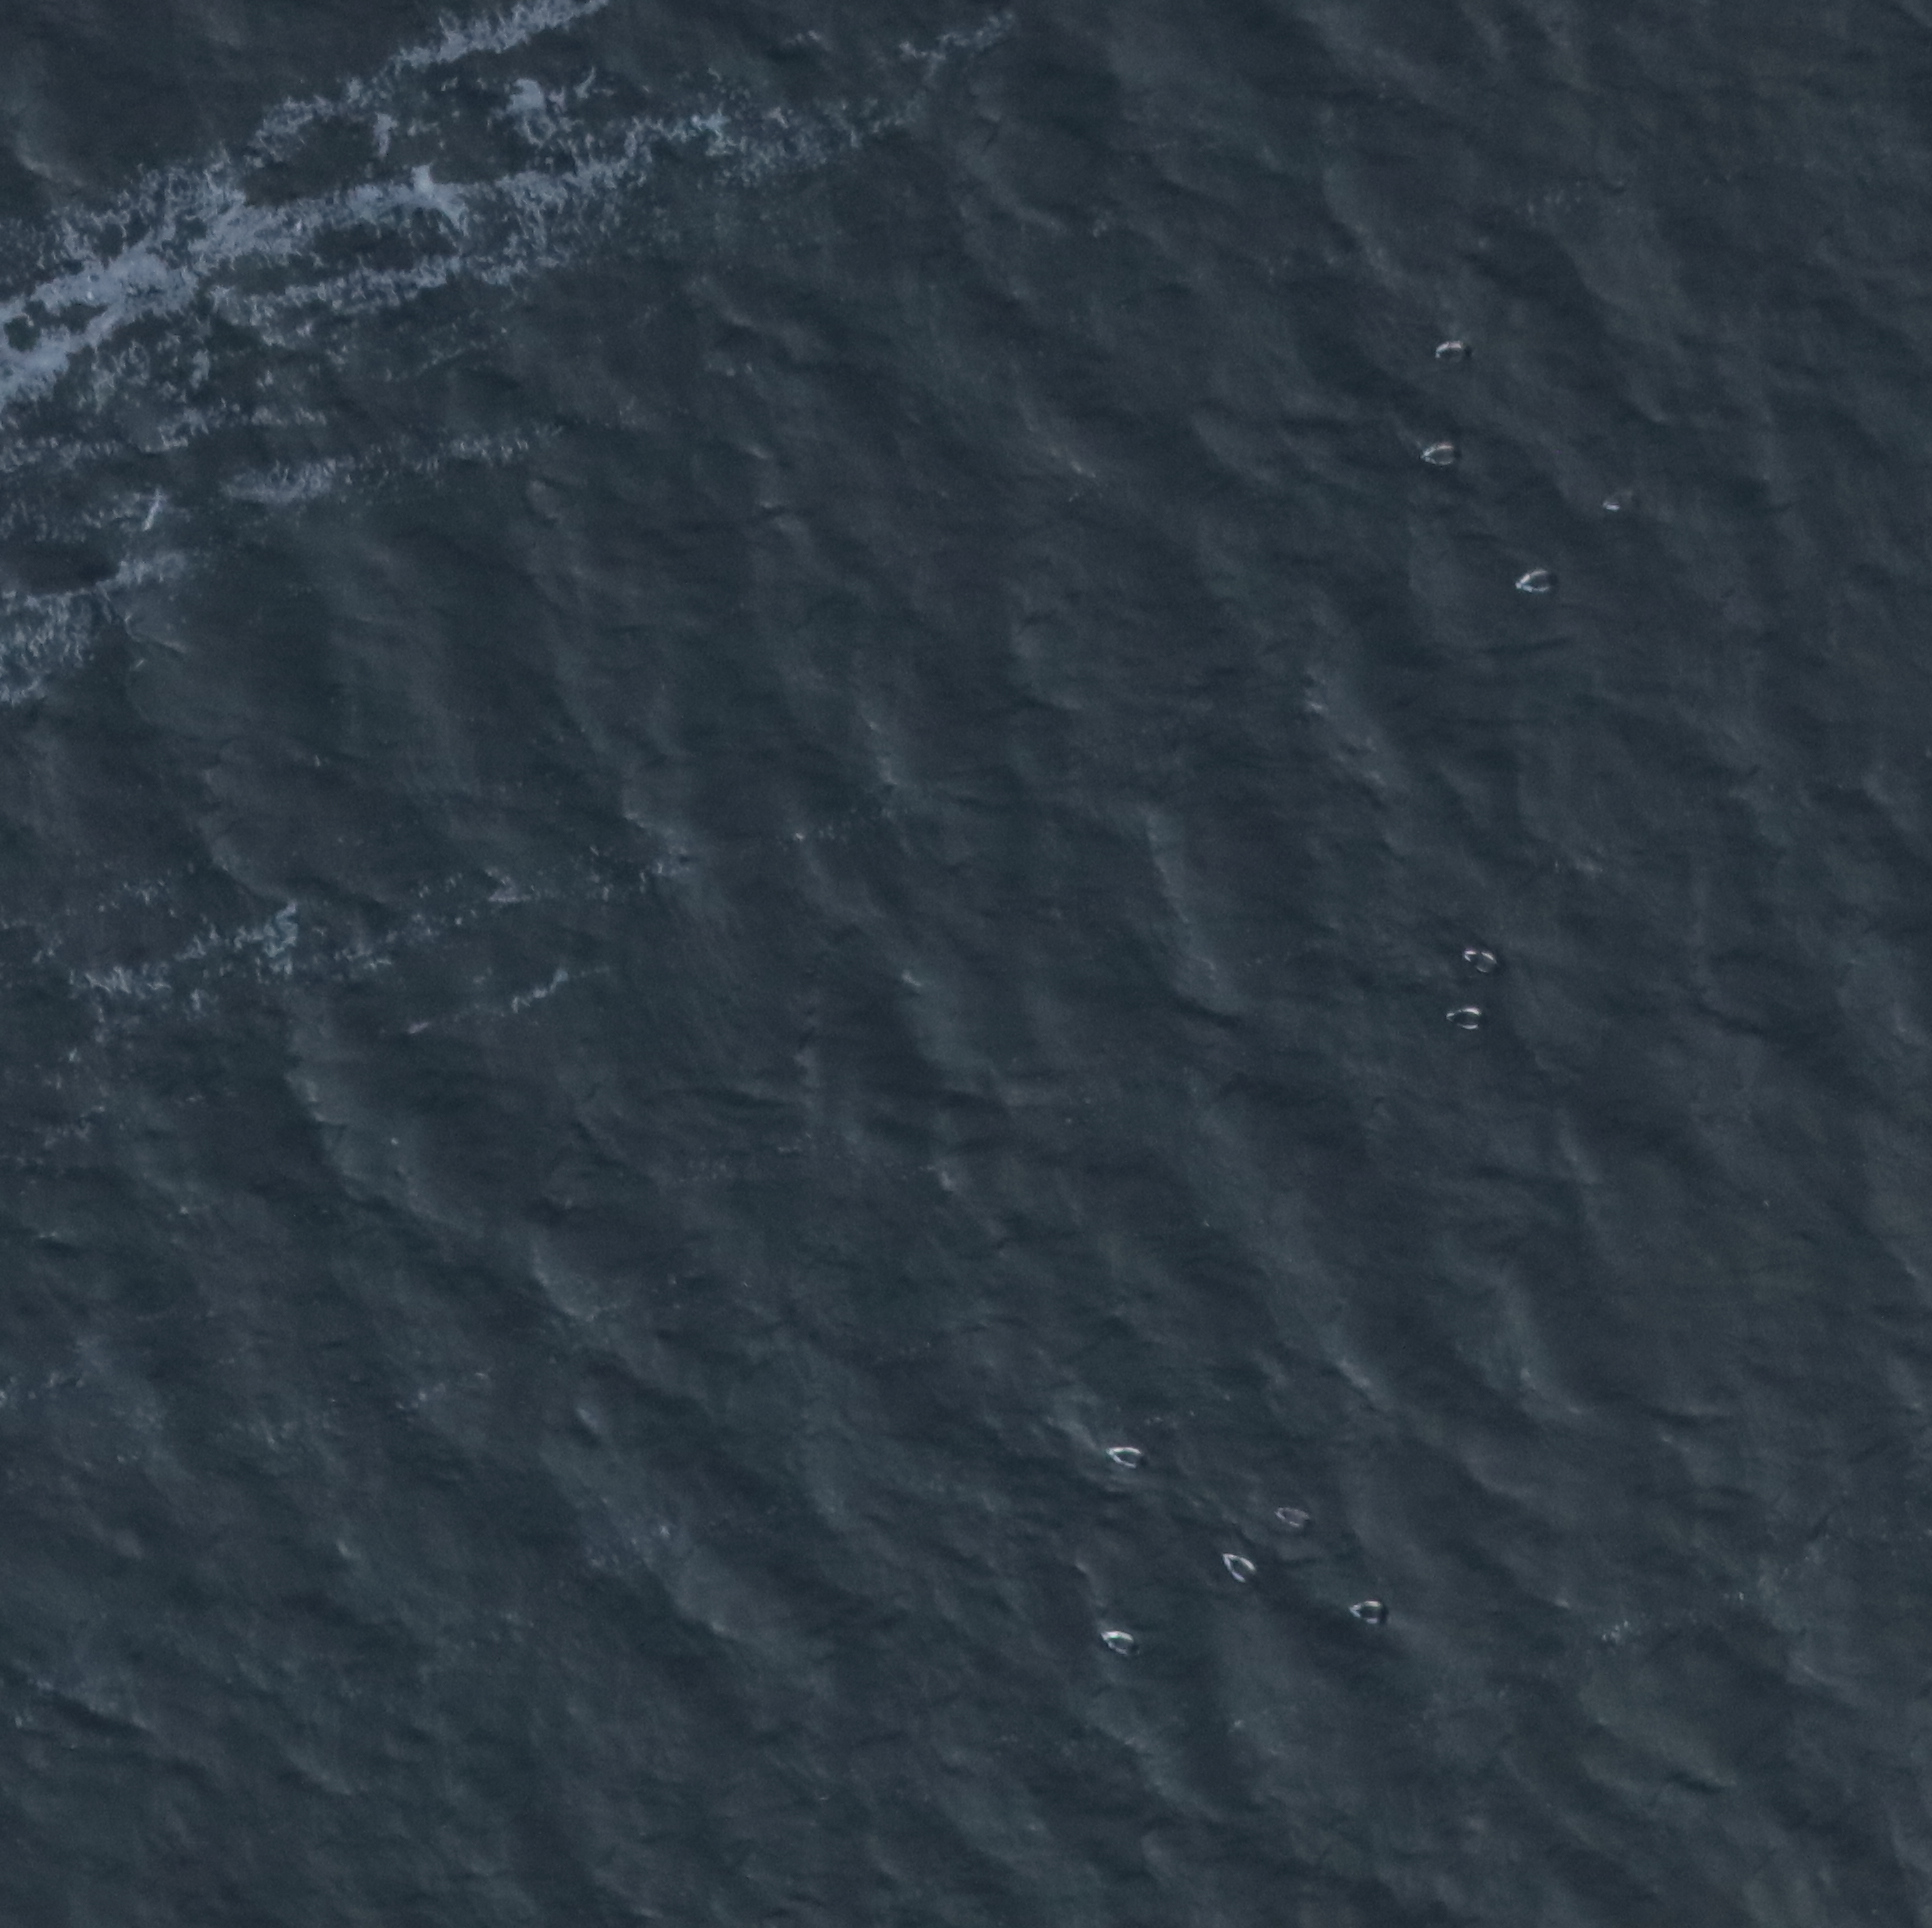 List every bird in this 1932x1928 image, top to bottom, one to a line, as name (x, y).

brant (1448, 353)
brant (1443, 453)
brant (1622, 502)
brant (1538, 581)
brant (1483, 960)
brant (1467, 1018)
brant (1131, 1458)
brant (1294, 1518)
brant (1240, 1569)
brant (1370, 1612)
brant (1118, 1643)